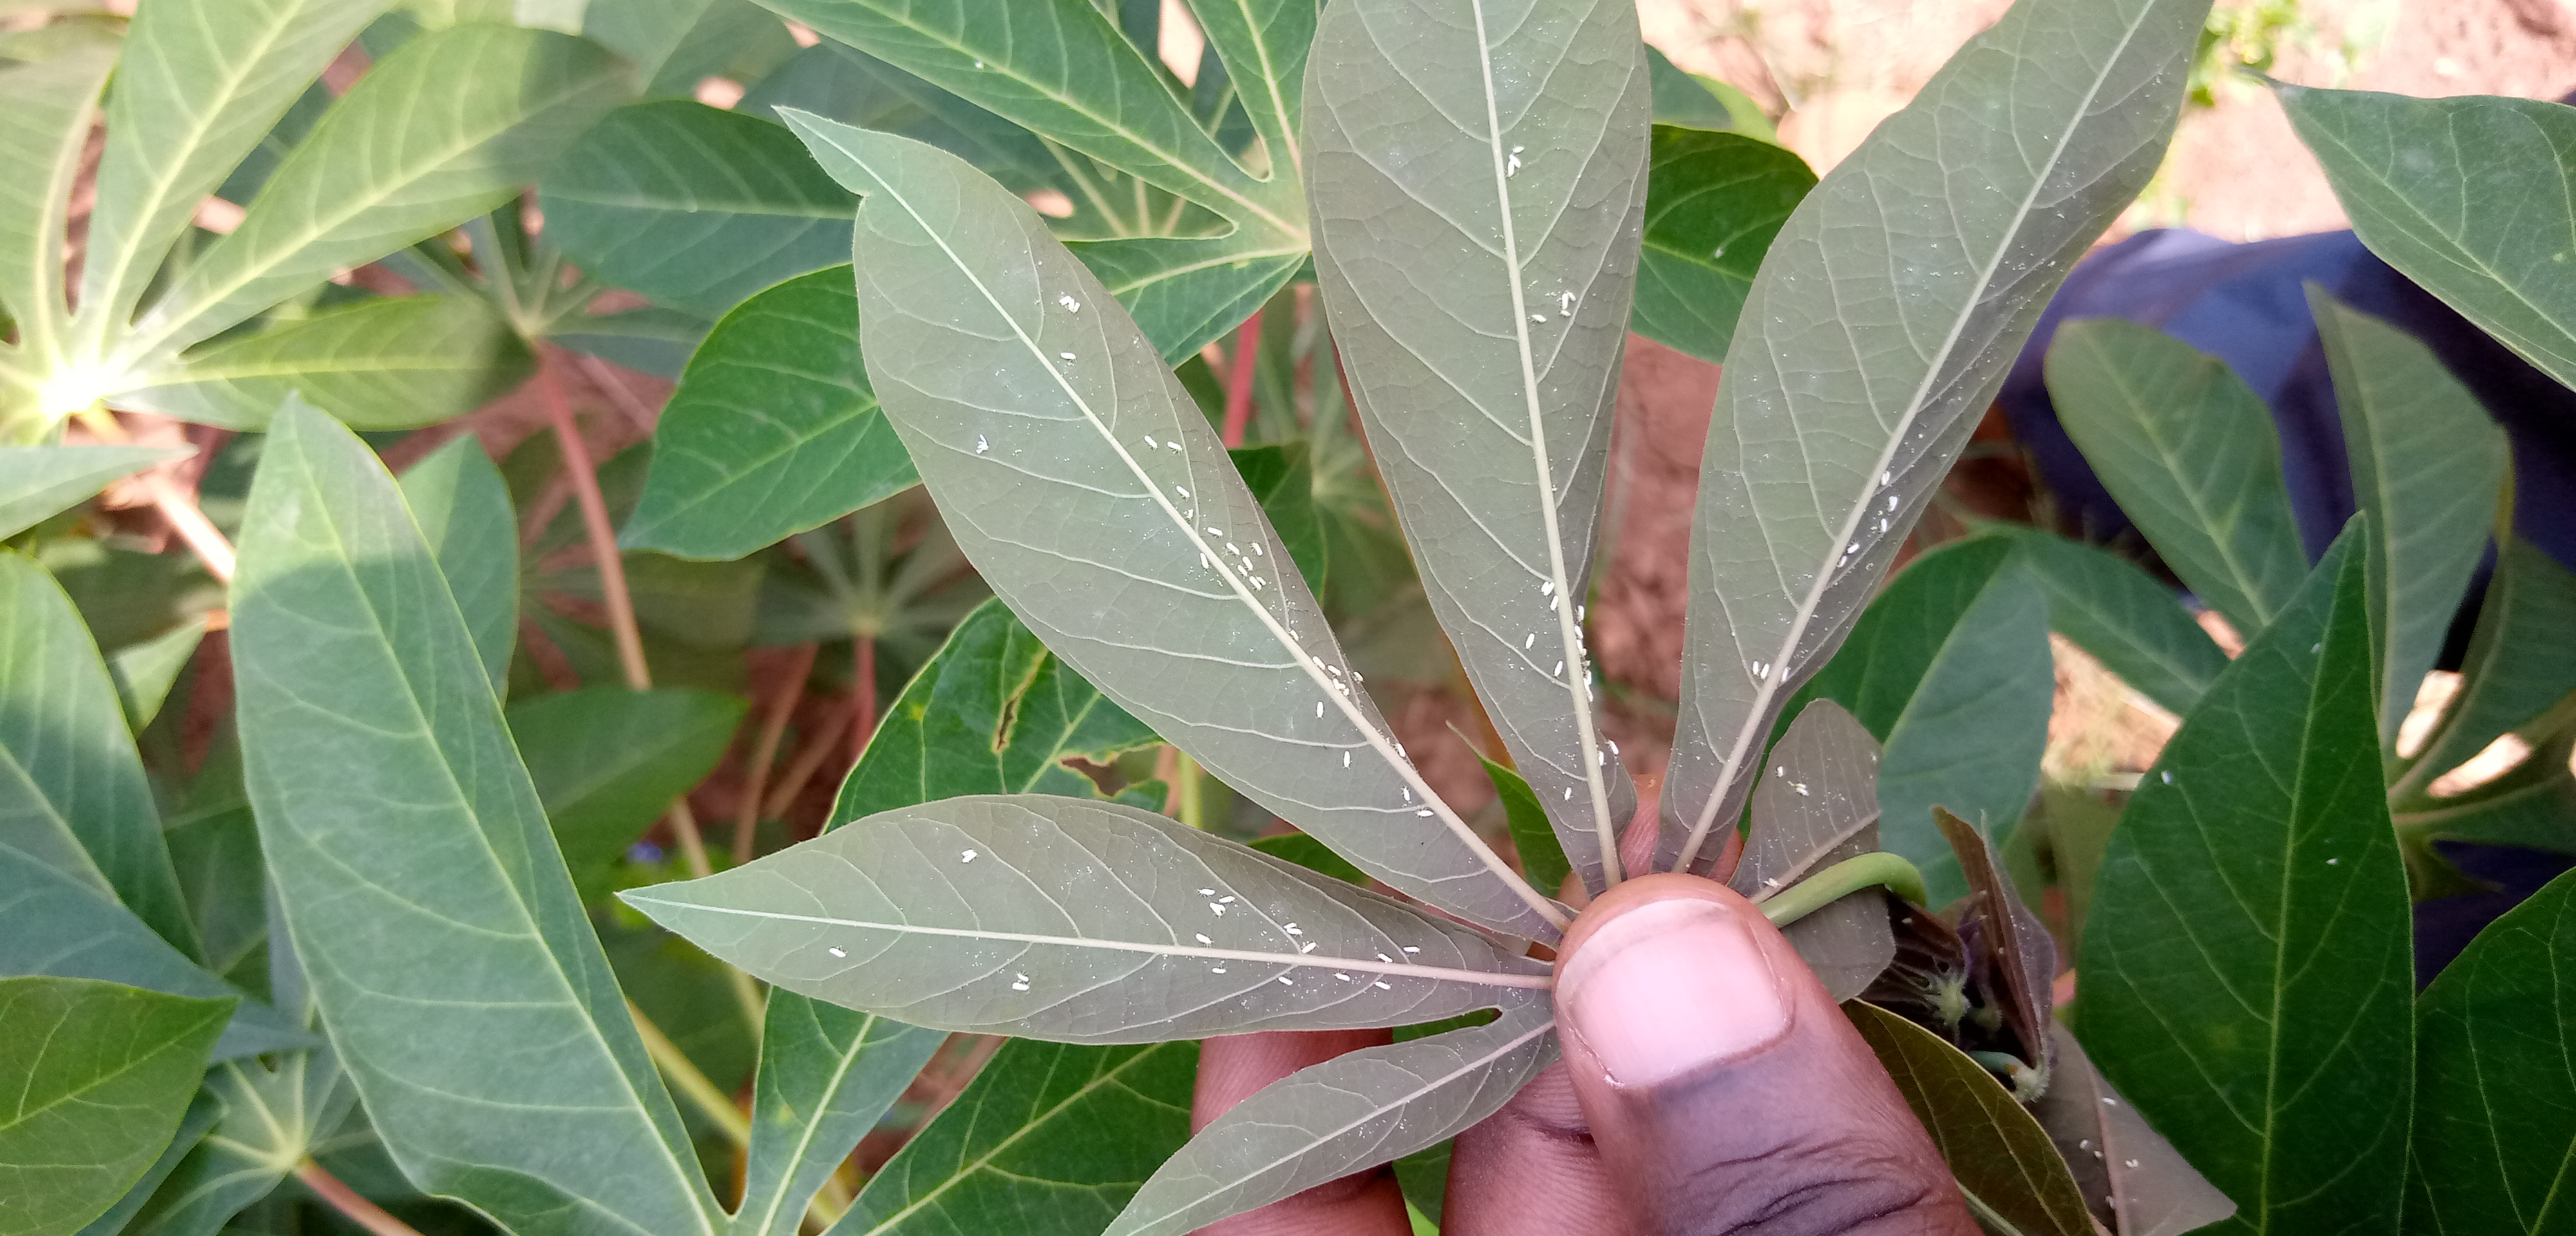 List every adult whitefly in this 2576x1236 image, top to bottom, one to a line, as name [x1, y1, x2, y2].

whitefly [1510, 144, 1528, 154]
whitefly [1508, 151, 1522, 169]
whitefly [1506, 157, 1515, 180]
whitefly [1712, 246, 1728, 261]
whitefly [1567, 290, 1579, 302]
whitefly [1558, 291, 1569, 310]
whitefly [1059, 293, 1071, 305]
whitefly [1067, 297, 1074, 312]
whitefly [1074, 301, 1081, 314]
whitefly [1557, 310, 1574, 318]
whitefly [1528, 312, 1549, 326]
whitefly [1058, 350, 1078, 364]
whitefly [972, 432, 991, 455]
whitefly [1142, 432, 1159, 451]
whitefly [1163, 439, 1184, 454]
whitefly [1880, 469, 1891, 489]
whitefly [1175, 484, 1193, 501]
whitefly [1885, 494, 1900, 513]
whitefly [1184, 505, 1198, 523]
whitefly [1878, 515, 1891, 536]
whitefly [1206, 525, 1224, 538]
whitefly [1224, 539, 1242, 557]
whitefly [1249, 540, 1267, 557]
whitefly [1846, 540, 1861, 556]
whitefly [1198, 550, 1211, 570]
whitefly [1837, 554, 1848, 571]
whitefly [1241, 555, 1255, 571]
whitefly [1235, 562, 1249, 577]
whitefly [1255, 573, 1269, 586]
whitefly [1248, 575, 1262, 592]
whitefly [1540, 579, 1550, 592]
whitefly [1545, 580, 1557, 598]
whitefly [1549, 594, 1560, 613]
whitefly [1572, 604, 1588, 621]
whitefly [1573, 623, 1586, 637]
whitefly [1289, 626, 1302, 643]
whitefly [1522, 632, 1535, 651]
whitefly [1574, 638, 1586, 654]
whitefly [1309, 653, 1326, 671]
whitefly [1750, 656, 1759, 677]
whitefly [1549, 659, 1566, 679]
whitefly [1759, 661, 1770, 683]
whitefly [1326, 663, 1343, 677]
whitefly [1779, 664, 1790, 686]
whitefly [1584, 666, 1595, 684]
whitefly [1352, 669, 1367, 686]
whitefly [1331, 677, 1348, 691]
whitefly [1582, 678, 1595, 703]
whitefly [1314, 698, 1326, 721]
whitefly [1604, 735, 1623, 756]
whitefly [1393, 739, 1409, 758]
whitefly [1341, 748, 1352, 769]
whitefly [1596, 748, 1607, 769]
whitefly [1773, 763, 1788, 779]
whitefly [2158, 768, 2173, 786]
whitefly [1399, 783, 1413, 802]
whitefly [1562, 784, 1573, 803]
whitefly [1795, 786, 1810, 798]
whitefly [1413, 805, 1436, 820]
whitefly [961, 847, 975, 856]
whitefly [962, 850, 978, 866]
whitefly [2324, 856, 2340, 869]
whitefly [1761, 874, 1779, 889]
whitefly [1196, 884, 1218, 898]
whitefly [1217, 894, 1237, 904]
whitefly [1209, 899, 1226, 919]
whitefly [1282, 921, 1300, 928]
whitefly [1285, 926, 1305, 937]
whitefly [1193, 930, 1213, 947]
whitefly [1300, 939, 1317, 955]
whitefly [1401, 943, 1423, 955]
whitefly [826, 946, 848, 961]
whitefly [1376, 951, 1395, 964]
whitefly [1207, 963, 1230, 978]
whitefly [1332, 968, 1354, 984]
whitefly [1015, 970, 1032, 982]
whitefly [1275, 973, 1296, 989]
whitefly [1372, 978, 1393, 993]
whitefly [1010, 980, 1032, 993]
whitefly [2101, 1095, 2118, 1108]
whitefly [2077, 1136, 2088, 1152]
whitefly [2092, 1148, 2105, 1159]
whitefly [2132, 1154, 2141, 1170]
whitefly [2124, 1157, 2131, 1172]